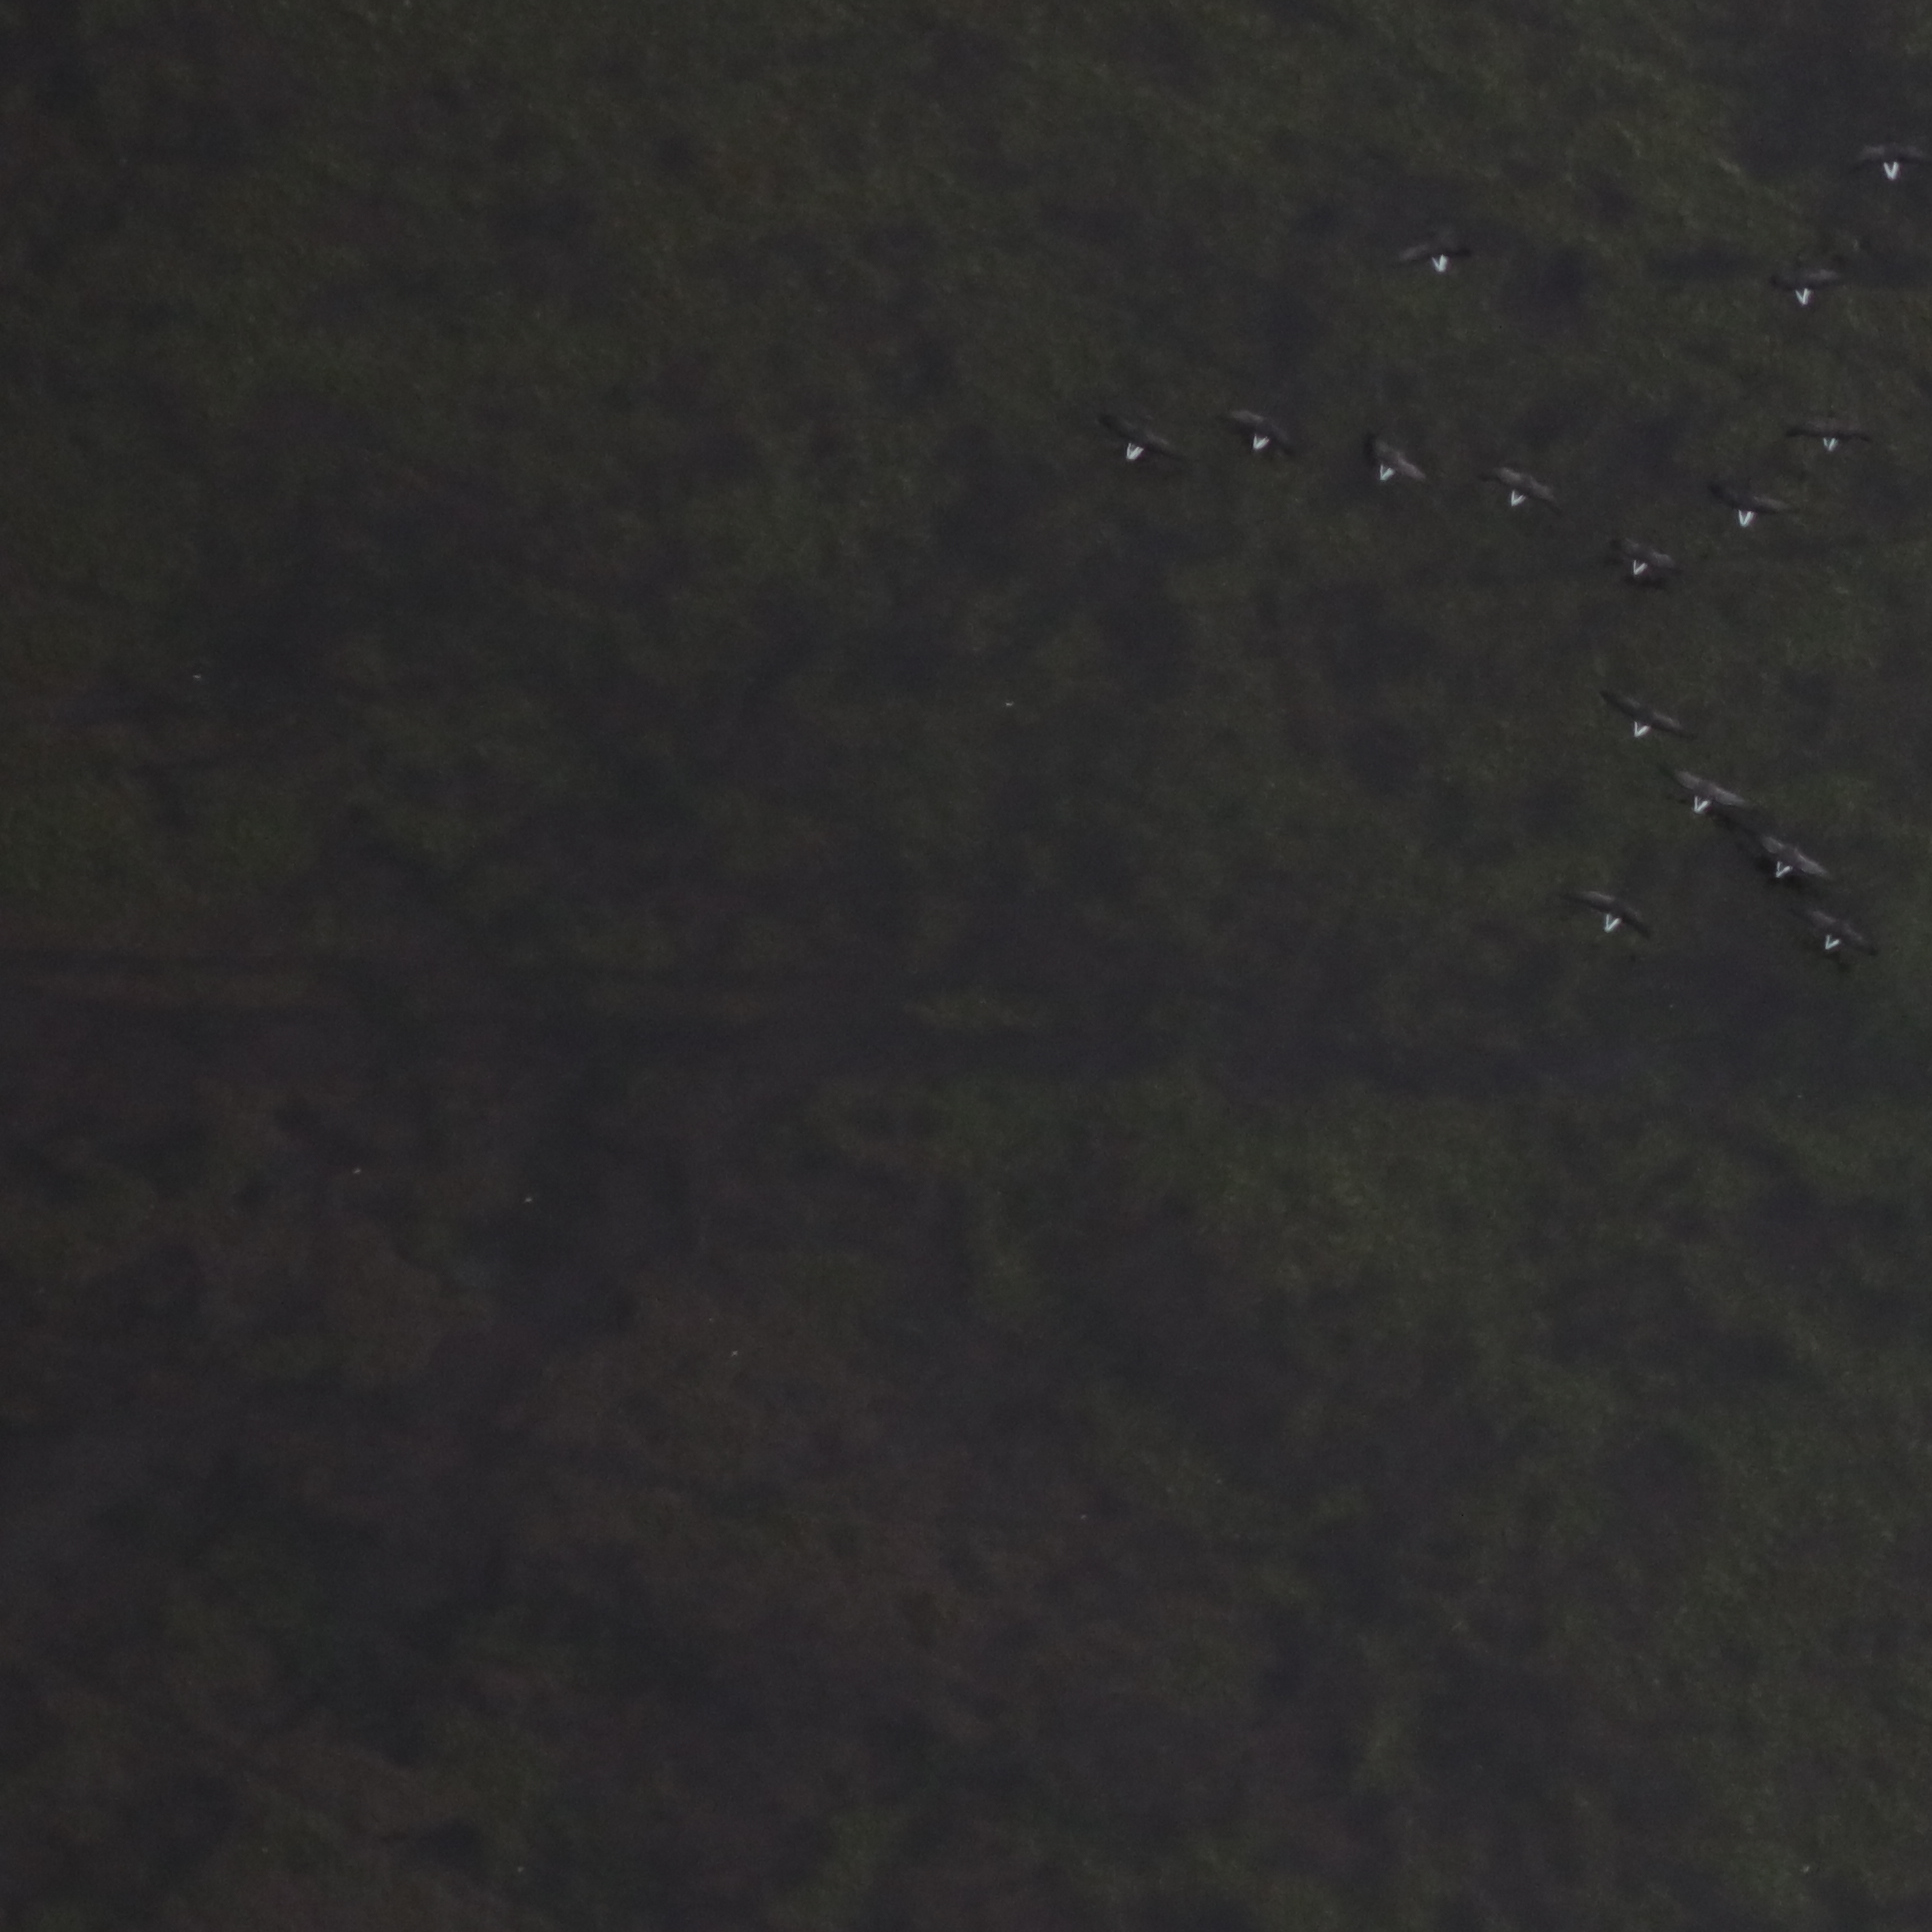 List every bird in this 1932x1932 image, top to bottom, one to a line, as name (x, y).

brant (1891, 159)
brant (1436, 249)
brant (1802, 281)
brant (1262, 430)
brant (1832, 431)
brant (1138, 439)
brant (1389, 465)
brant (1524, 483)
brant (1747, 500)
brant (1644, 553)
brant (1643, 716)
brant (1703, 792)
brant (1789, 853)
brant (1616, 911)
brant (1839, 934)